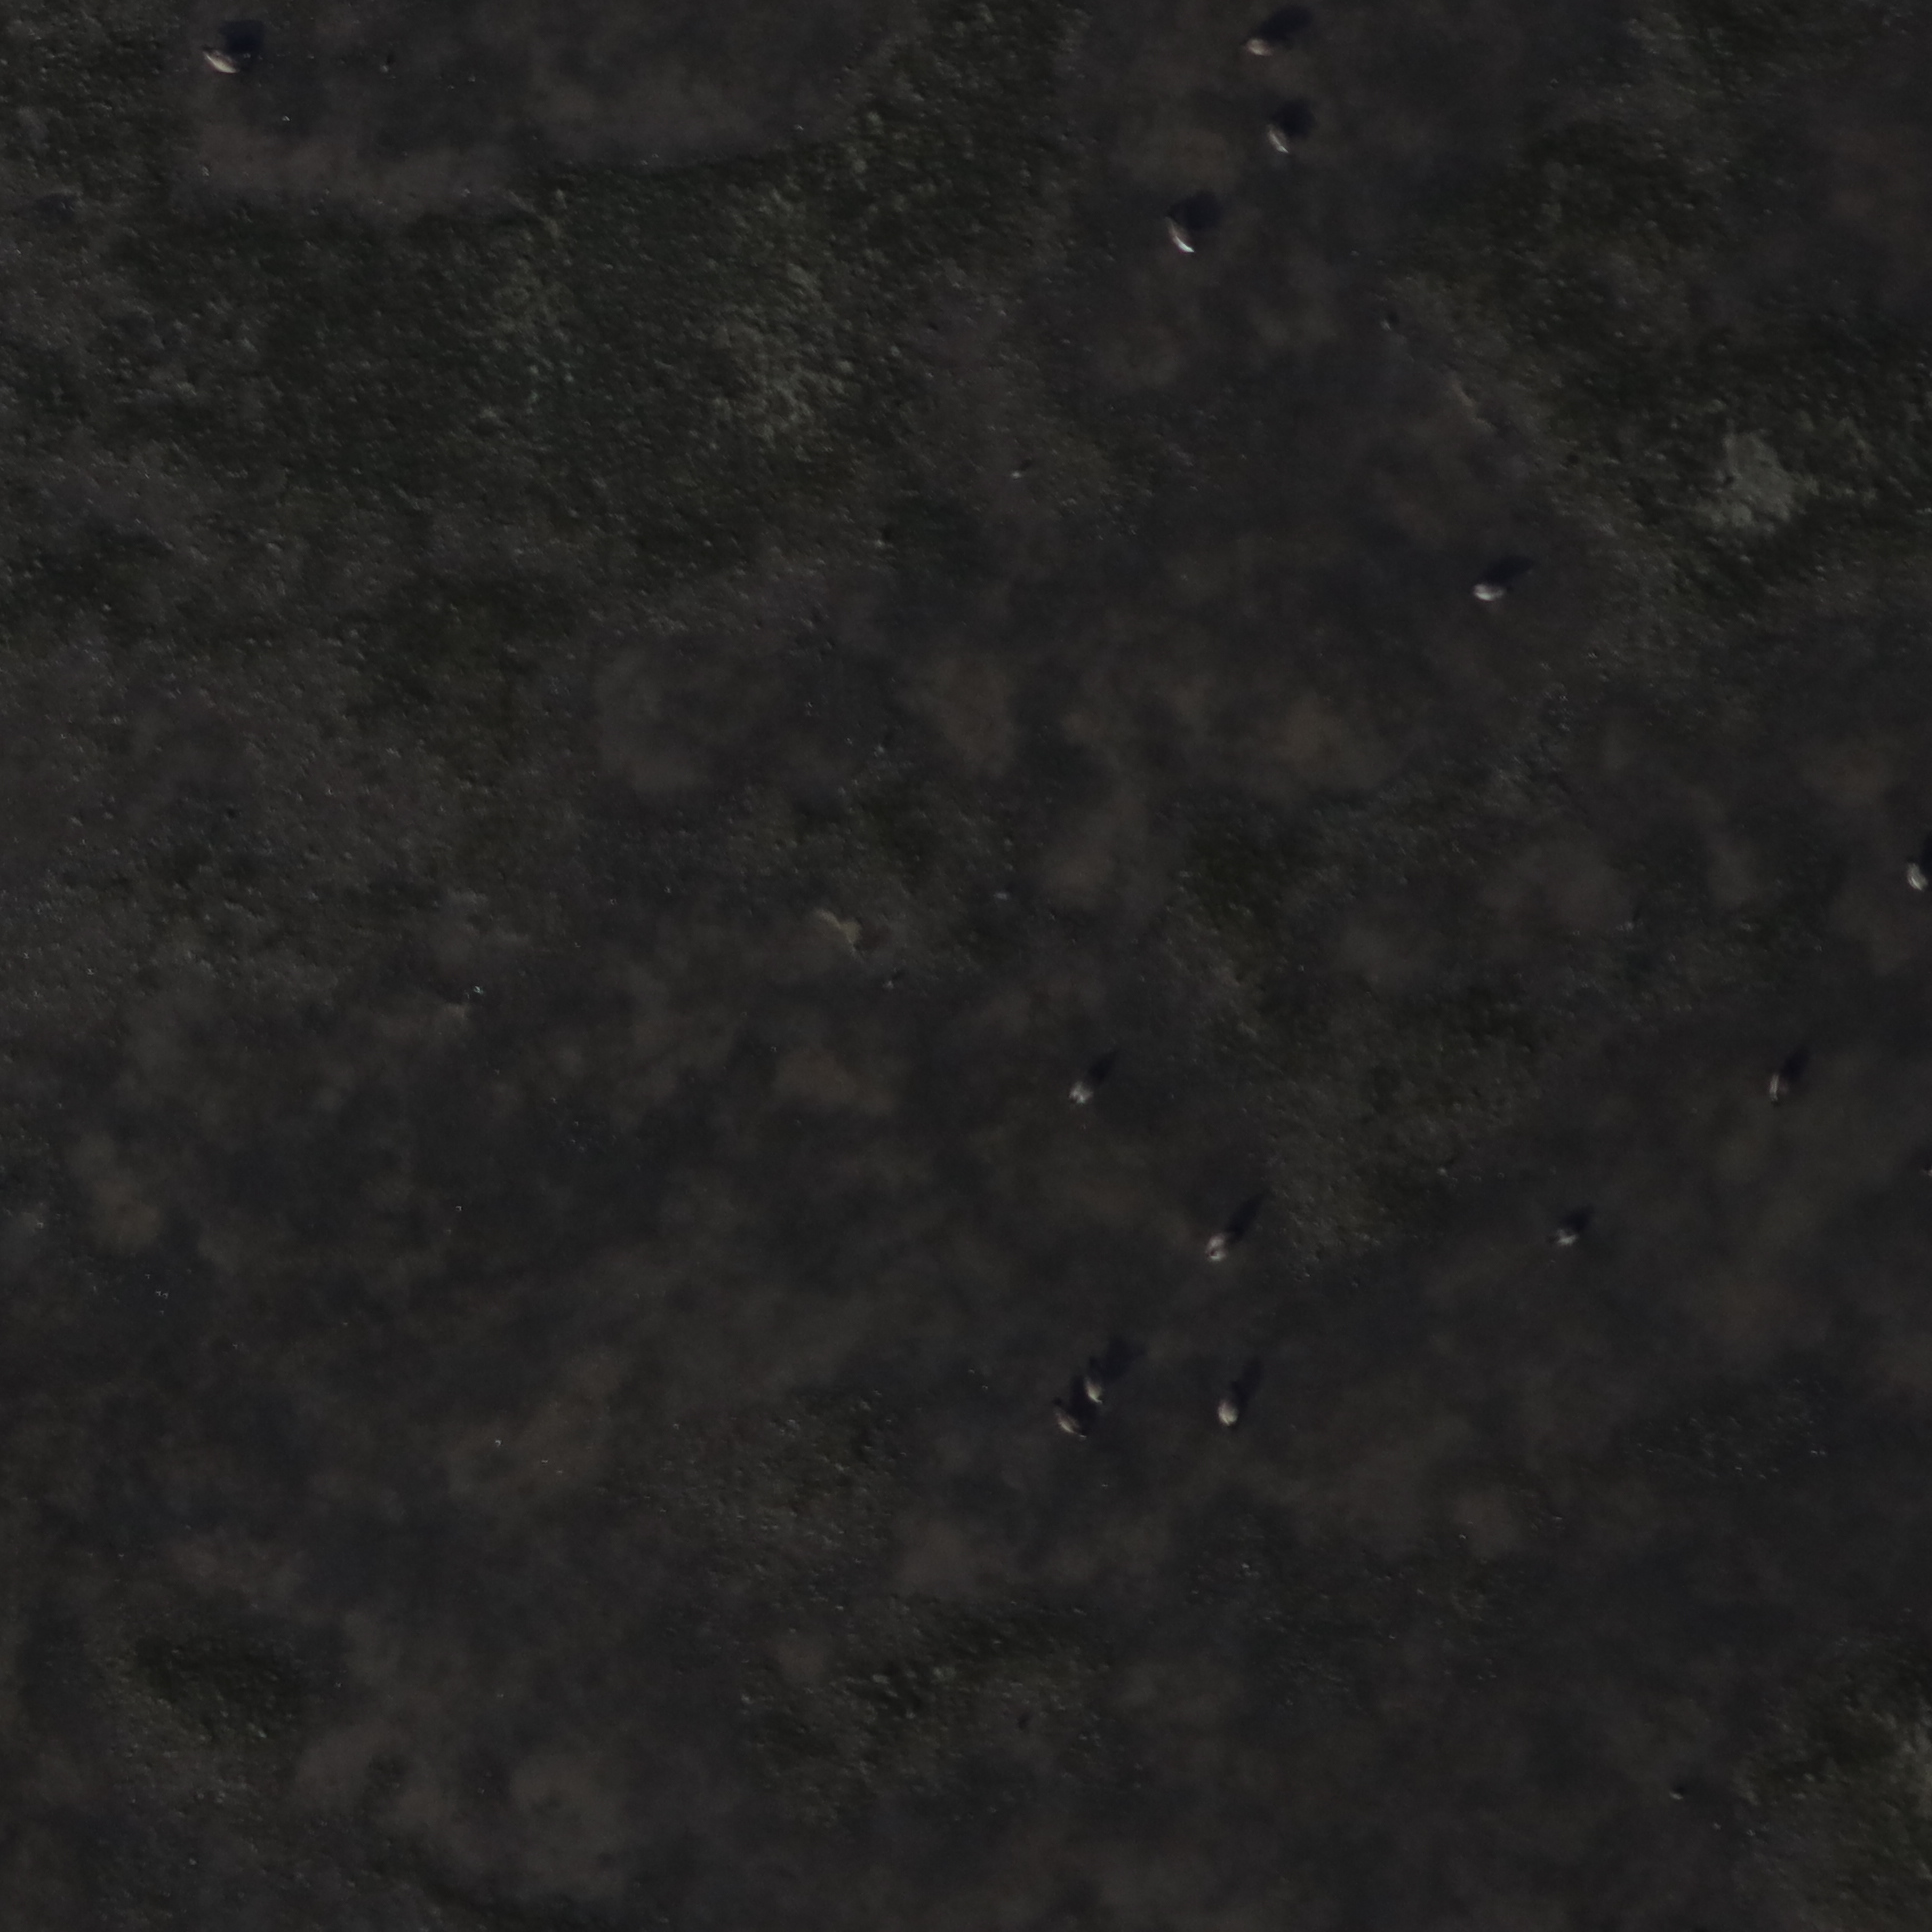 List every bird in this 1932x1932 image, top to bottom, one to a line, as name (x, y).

Canada goose (1258, 42)
Canada goose (222, 59)
Canada goose (1275, 138)
Canada goose (1180, 241)
Canada goose (1486, 594)
Canada goose (1917, 878)
Canada goose (1783, 1089)
Canada goose (1083, 1092)
Canada goose (1569, 1235)
Canada goose (1223, 1249)
Canada goose (1095, 1383)
Canada goose (1226, 1408)
Canada goose (1071, 1428)